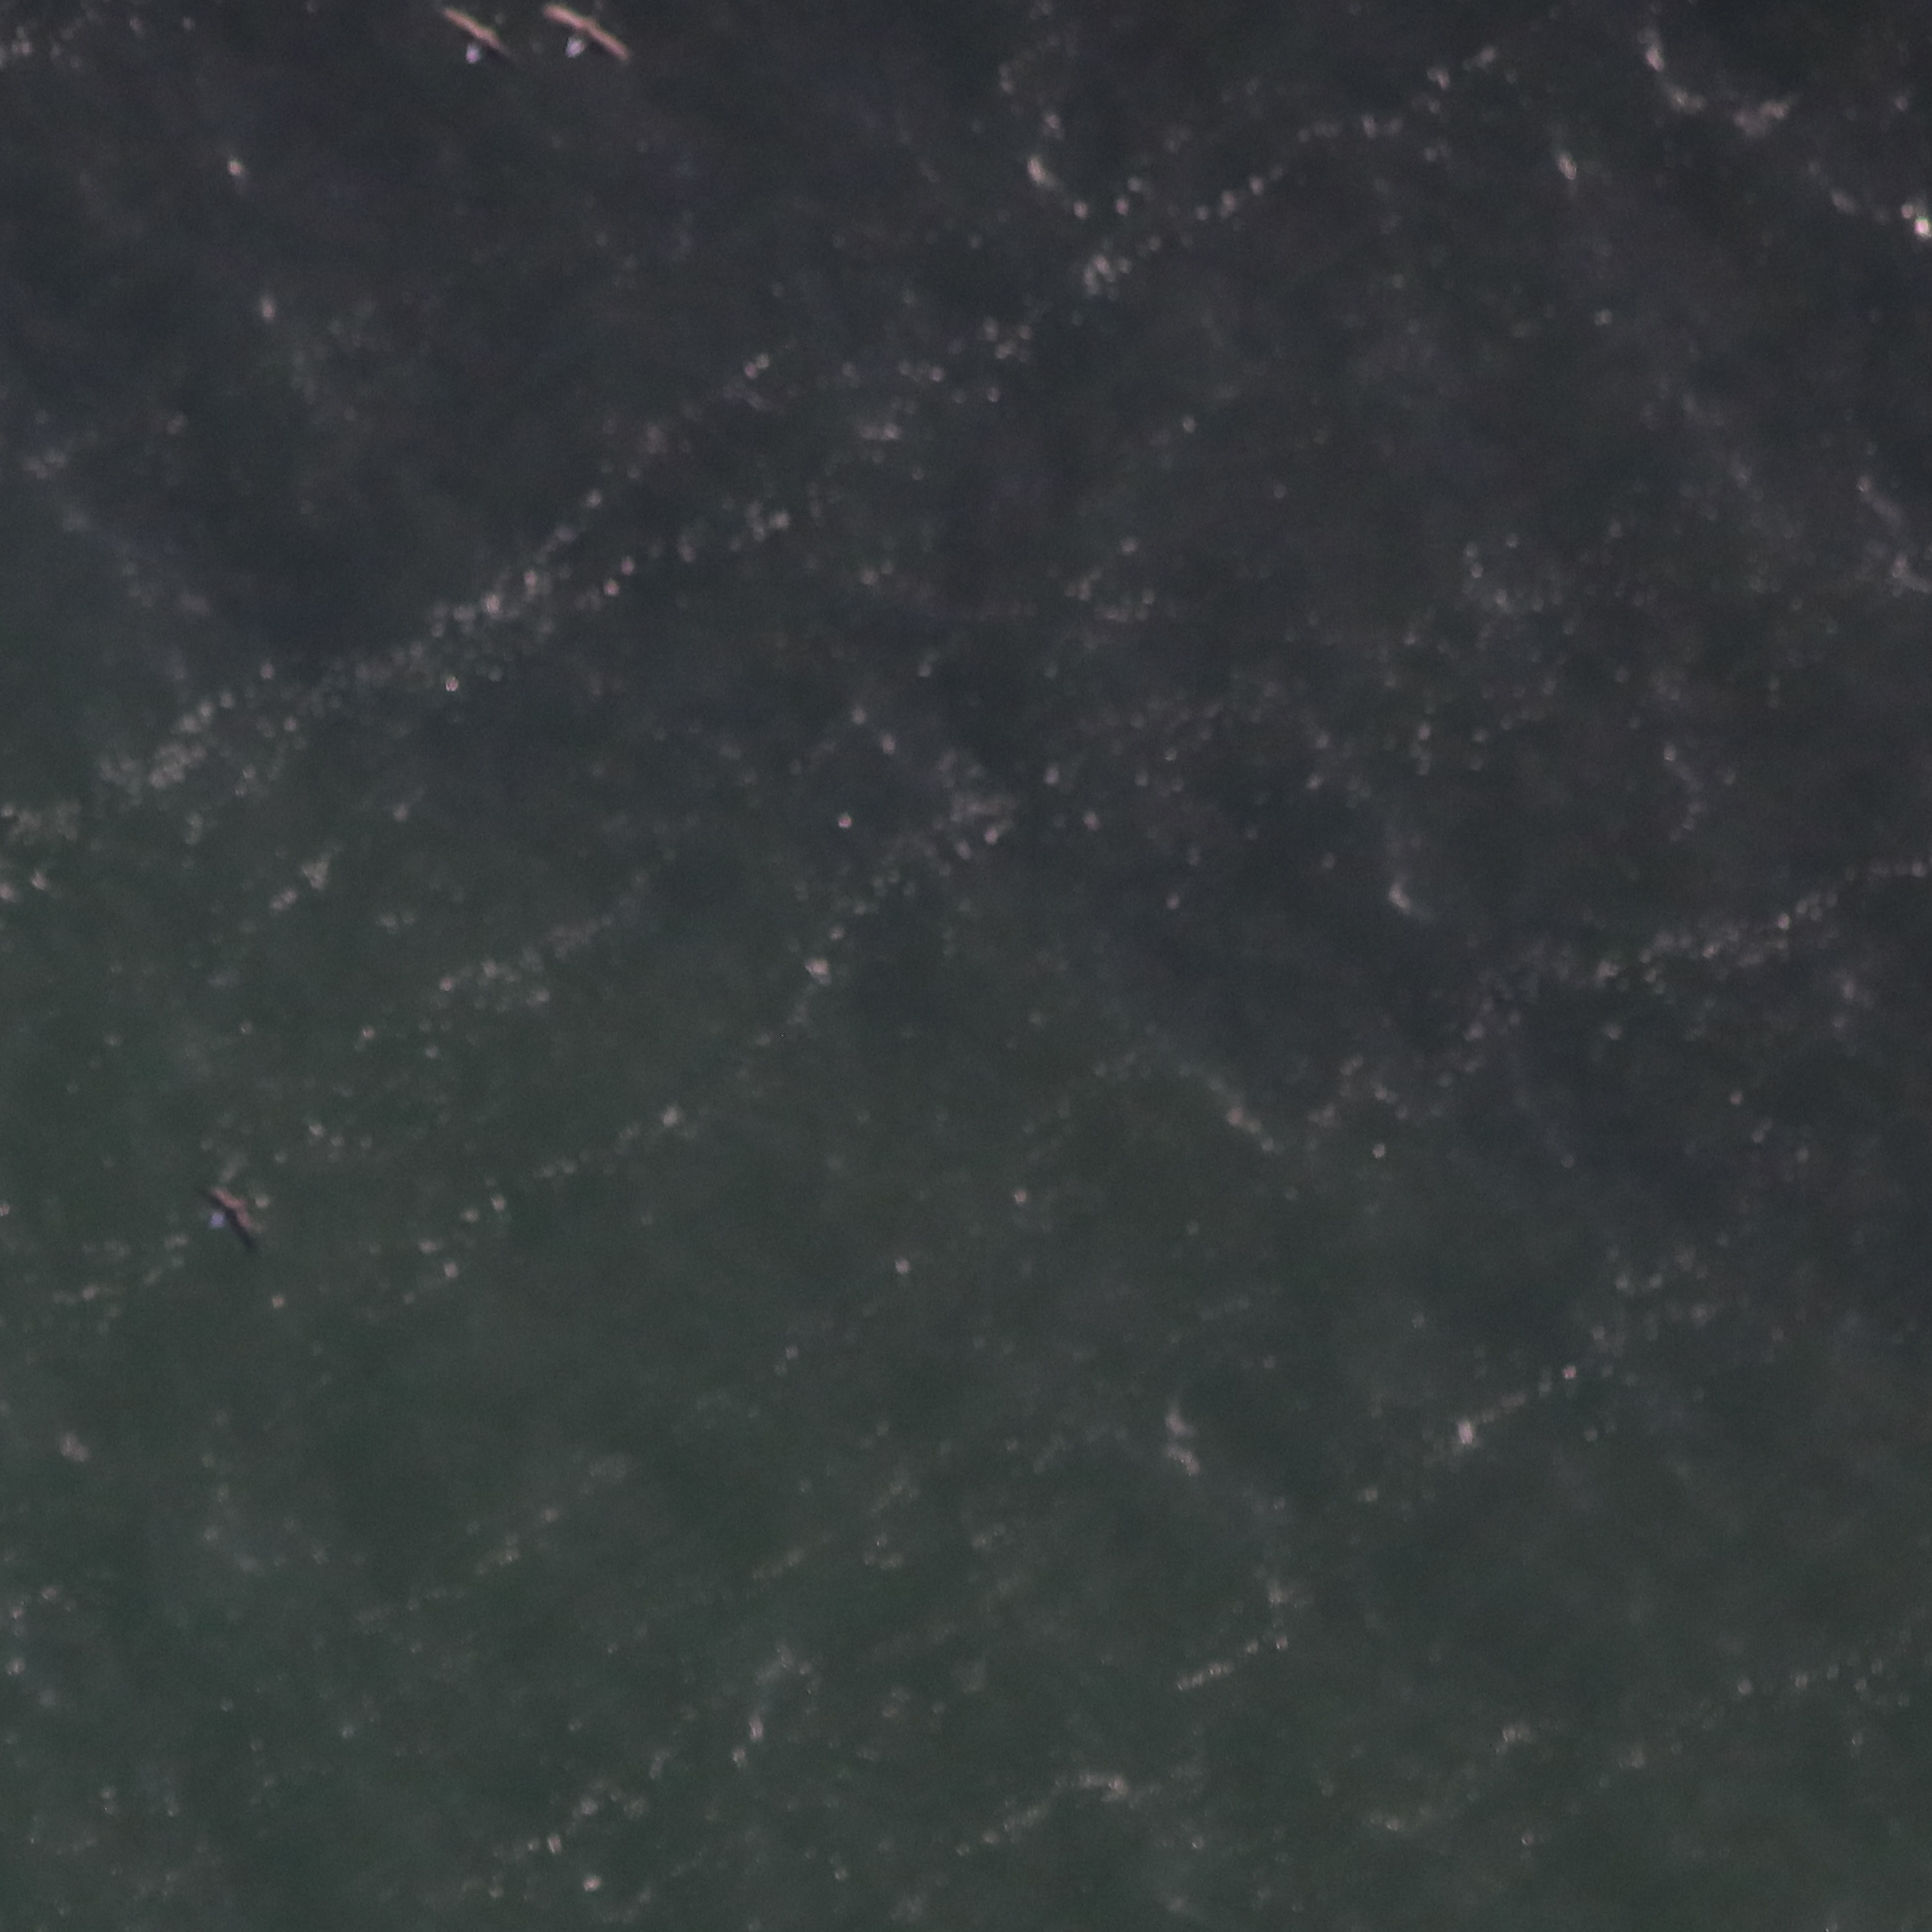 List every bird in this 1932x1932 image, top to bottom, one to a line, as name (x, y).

brant (580, 28)
brant (475, 46)
brant (231, 1209)